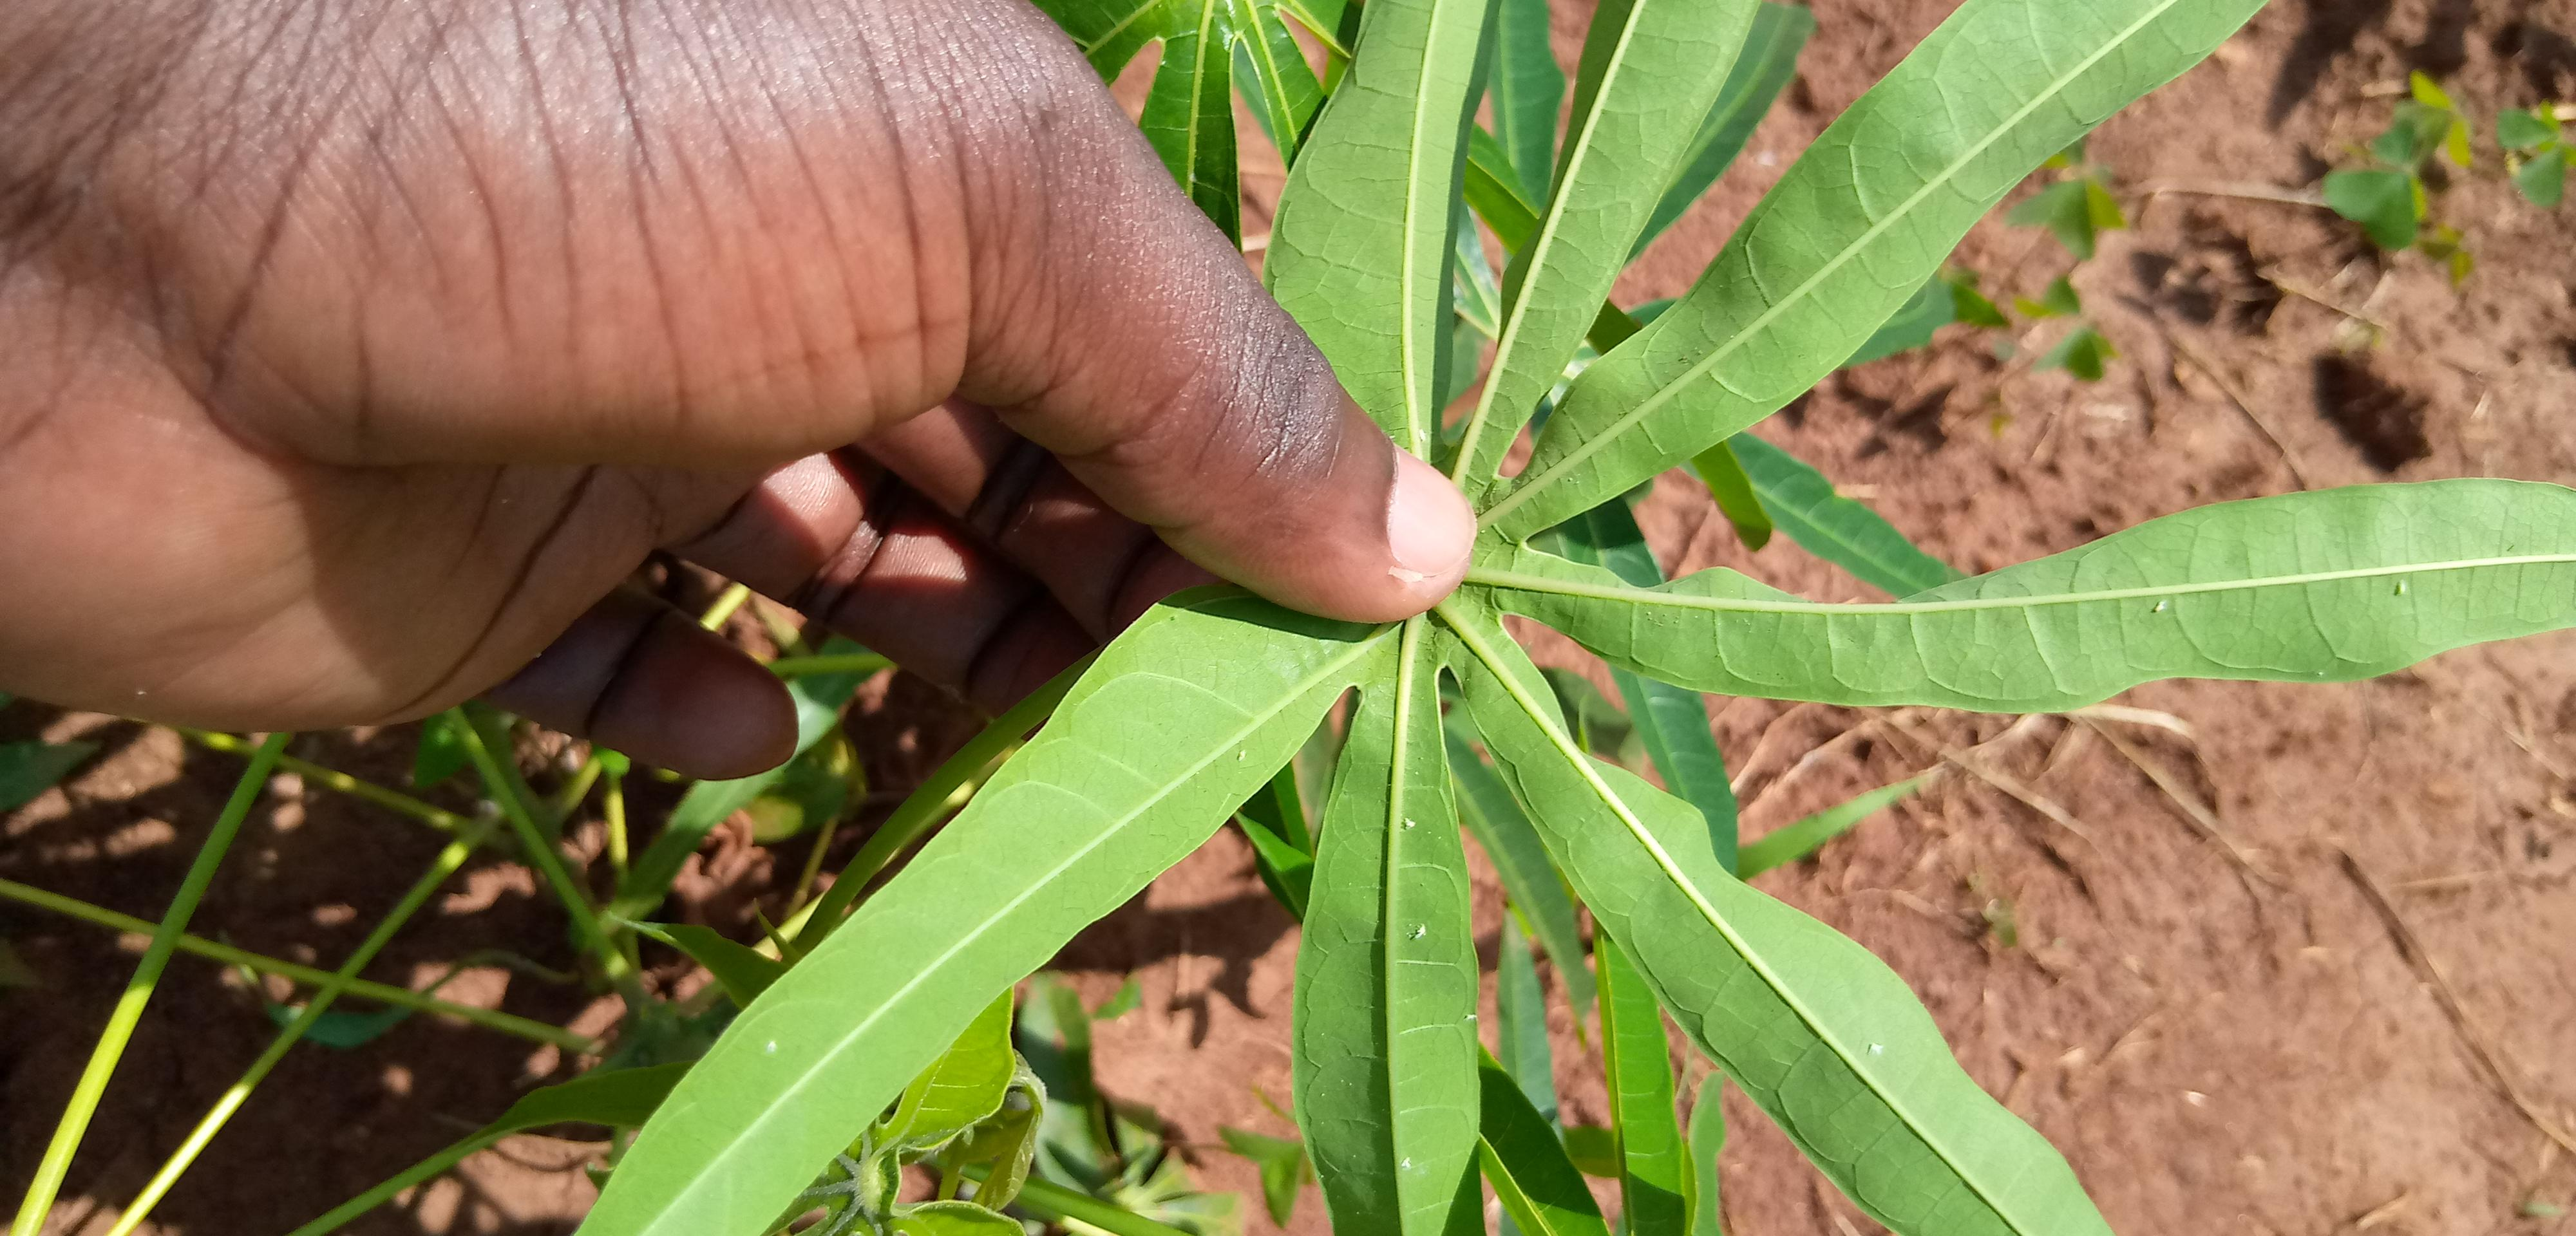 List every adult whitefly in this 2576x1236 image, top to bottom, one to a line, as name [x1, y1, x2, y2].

whitefly [1414, 424, 1429, 444]
whitefly [1233, 749, 1252, 760]
whitefly [1401, 817, 1421, 836]
whitefly [1406, 921, 1432, 942]
whitefly [1457, 1013, 1477, 1025]
whitefly [1865, 1040, 1885, 1058]
whitefly [1397, 1154, 1416, 1174]